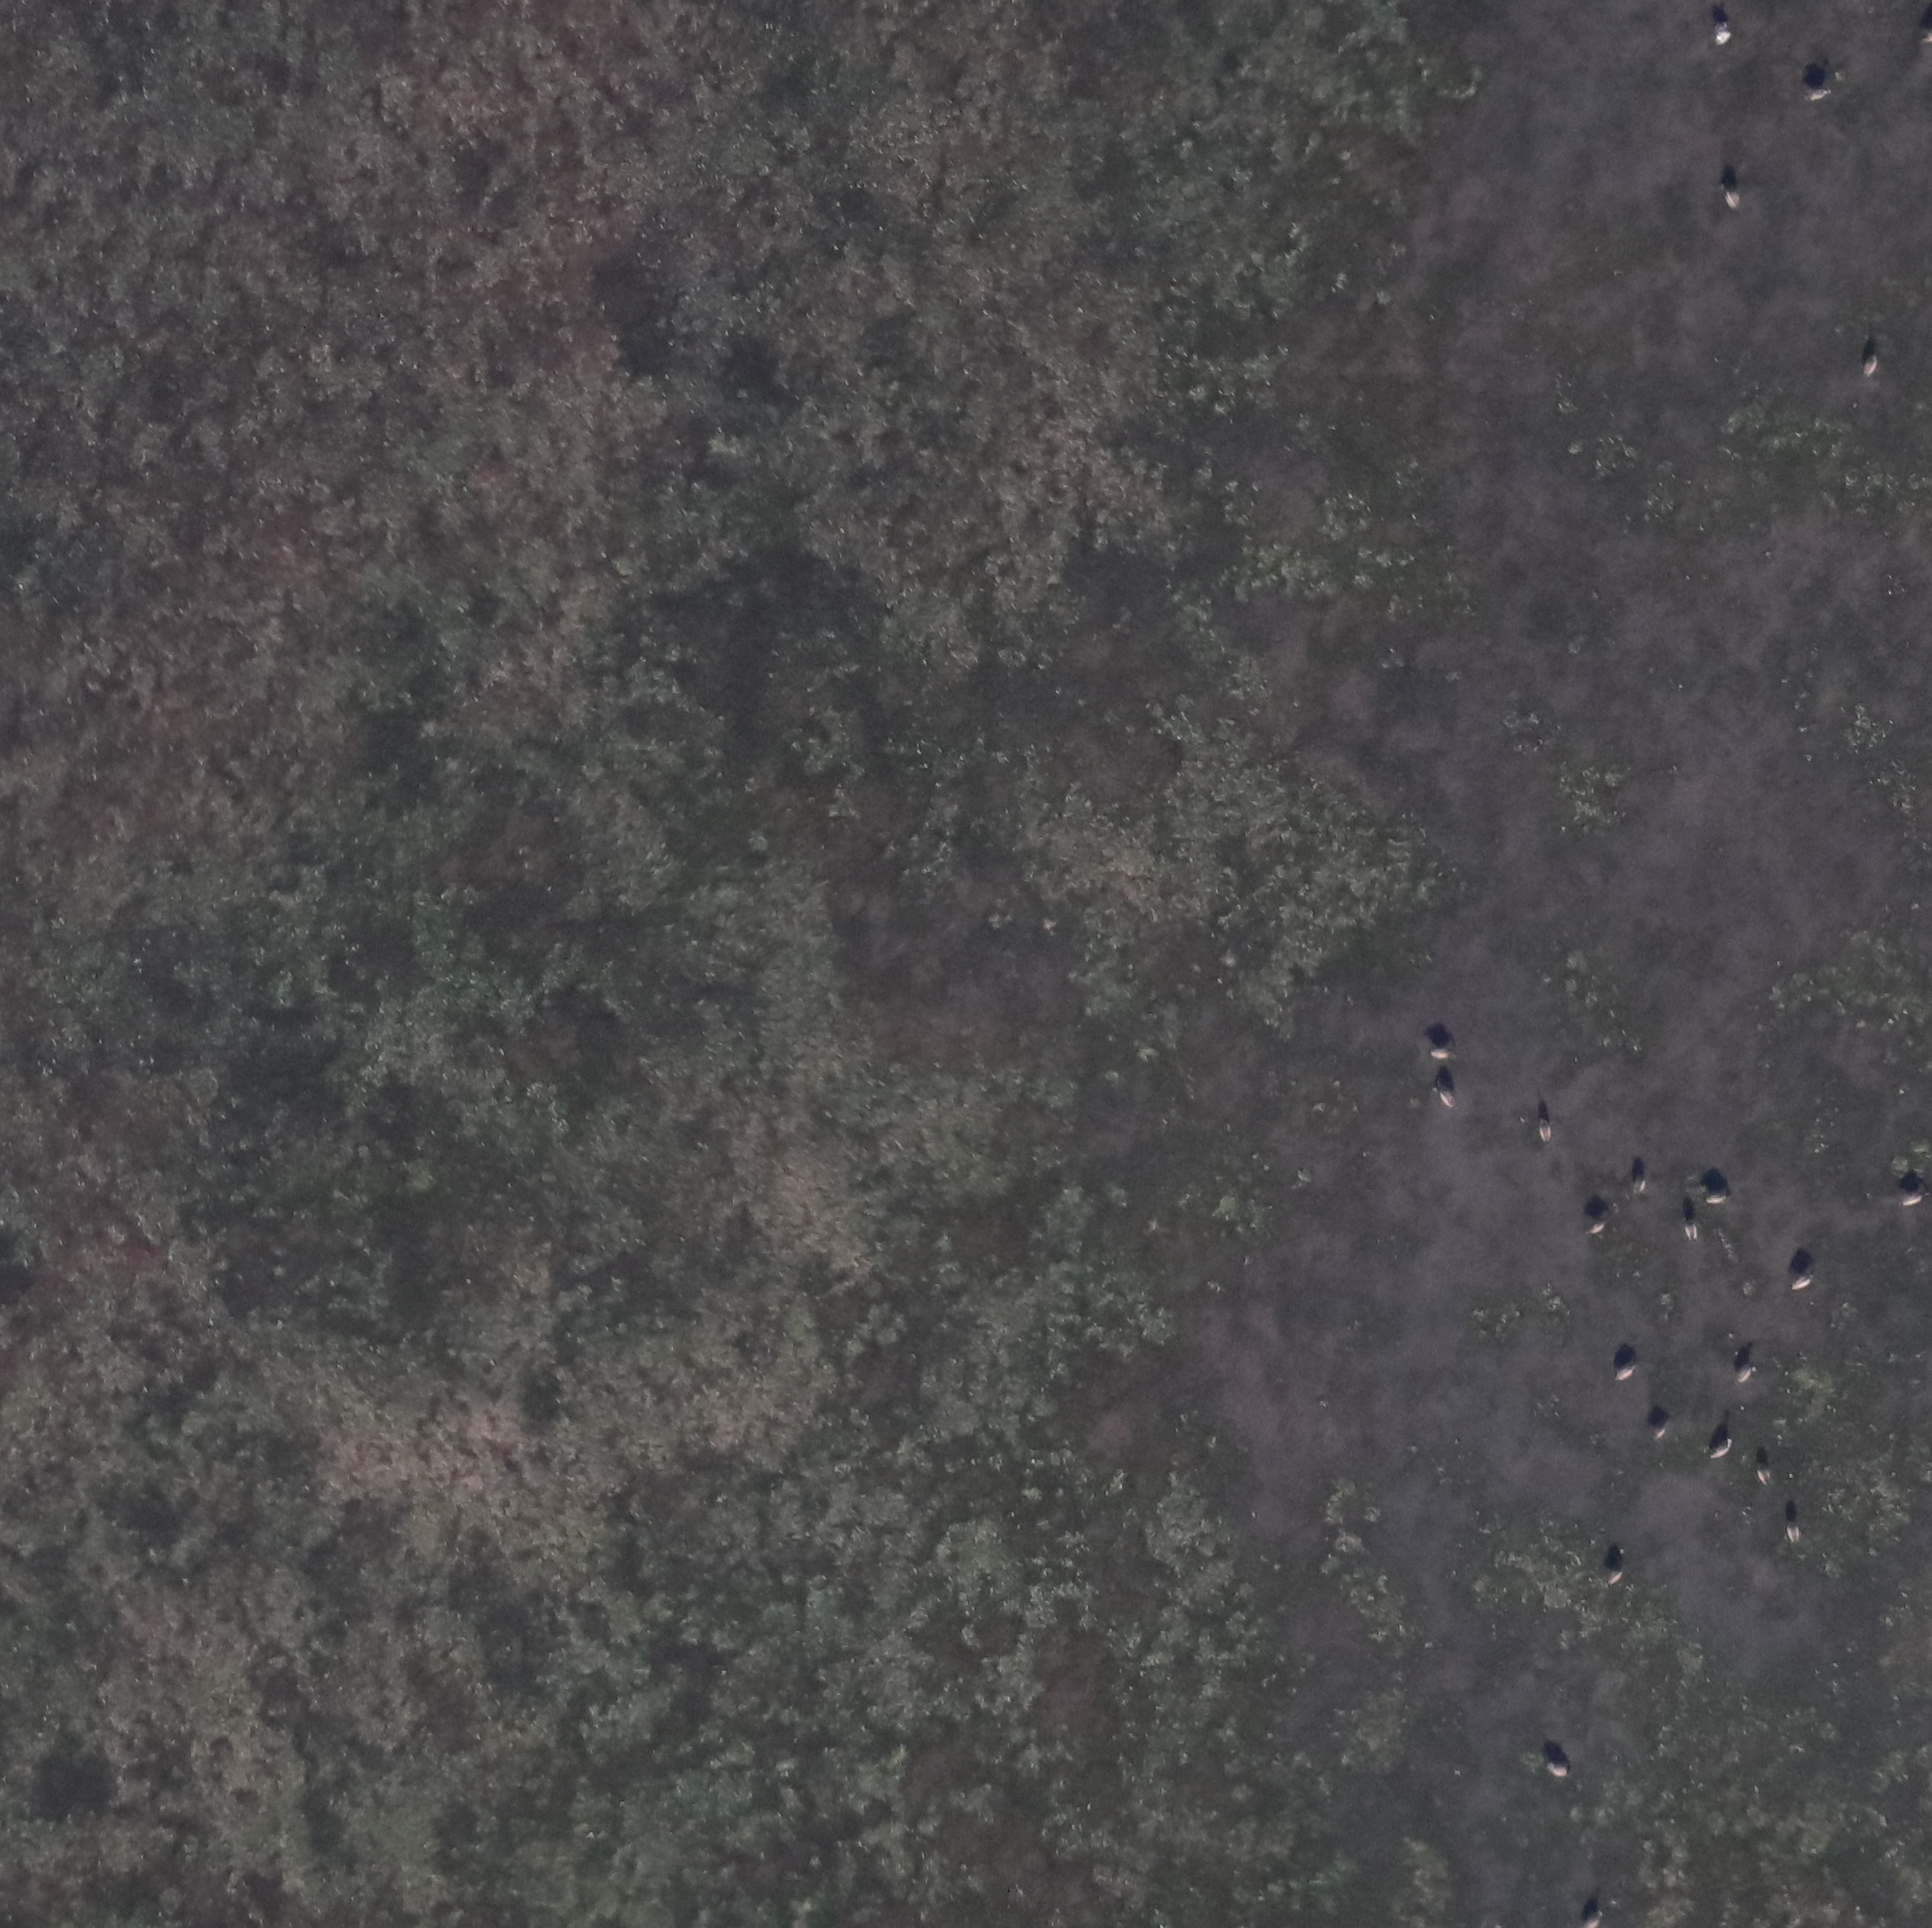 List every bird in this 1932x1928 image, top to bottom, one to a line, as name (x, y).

Canada goose (1722, 36)
Canada goose (1818, 93)
Canada goose (1733, 198)
Canada goose (1870, 362)
Canada goose (1438, 1053)
Canada goose (1447, 1097)
Canada goose (1544, 1131)
Canada goose (1639, 1185)
Canada goose (1715, 1197)
Canada goose (1914, 1198)
Canada goose (1596, 1227)
Canada goose (1692, 1231)
Canada goose (1801, 1282)
Canada goose (1625, 1372)
Canada goose (1744, 1373)
Canada goose (1658, 1431)
Canada goose (1722, 1448)
Canada goose (1764, 1475)
Canada goose (1794, 1532)
Canada goose (1614, 1578)
Canada goose (1559, 1770)
Canada goose (1590, 1921)